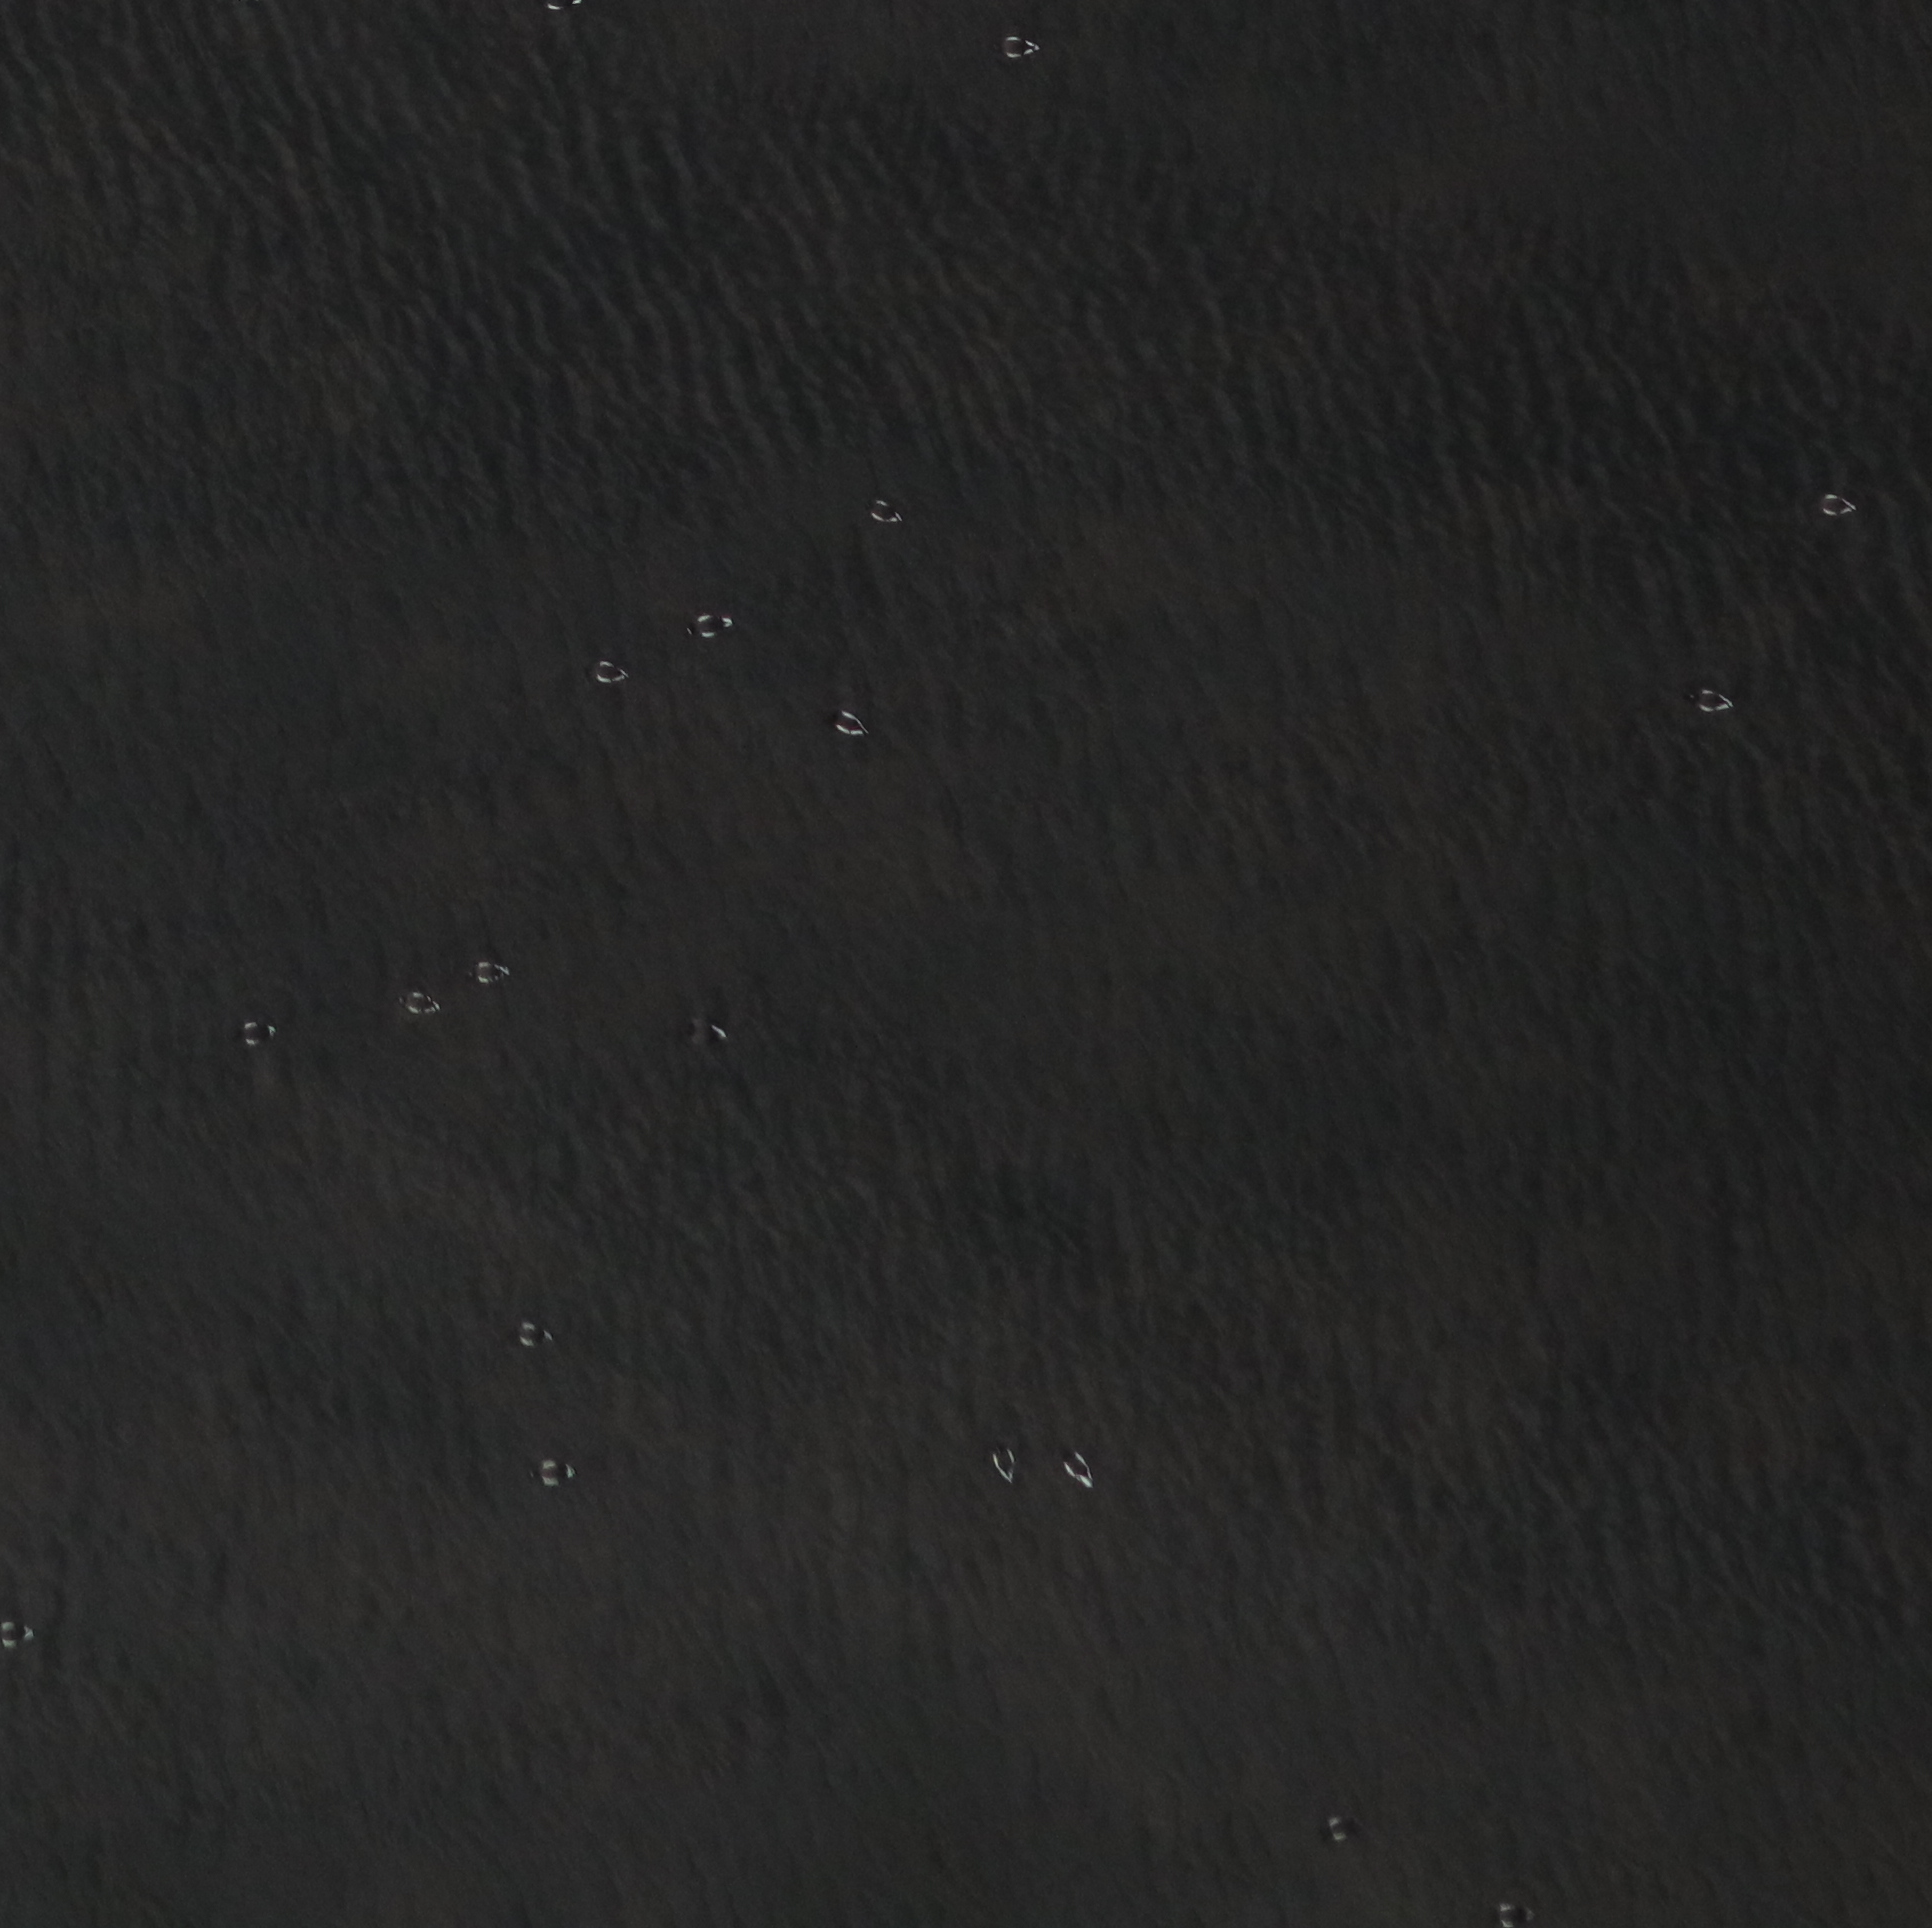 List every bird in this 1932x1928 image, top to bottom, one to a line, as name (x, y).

brant (1015, 46)
brant (1835, 505)
brant (885, 510)
brant (710, 625)
brant (608, 672)
brant (1709, 700)
brant (847, 723)
brant (488, 971)
brant (419, 1000)
brant (709, 1029)
brant (256, 1032)
brant (534, 1332)
brant (1004, 1461)
brant (1075, 1464)
brant (552, 1472)
brant (14, 1633)
brant (1340, 1826)
brant (1511, 1912)